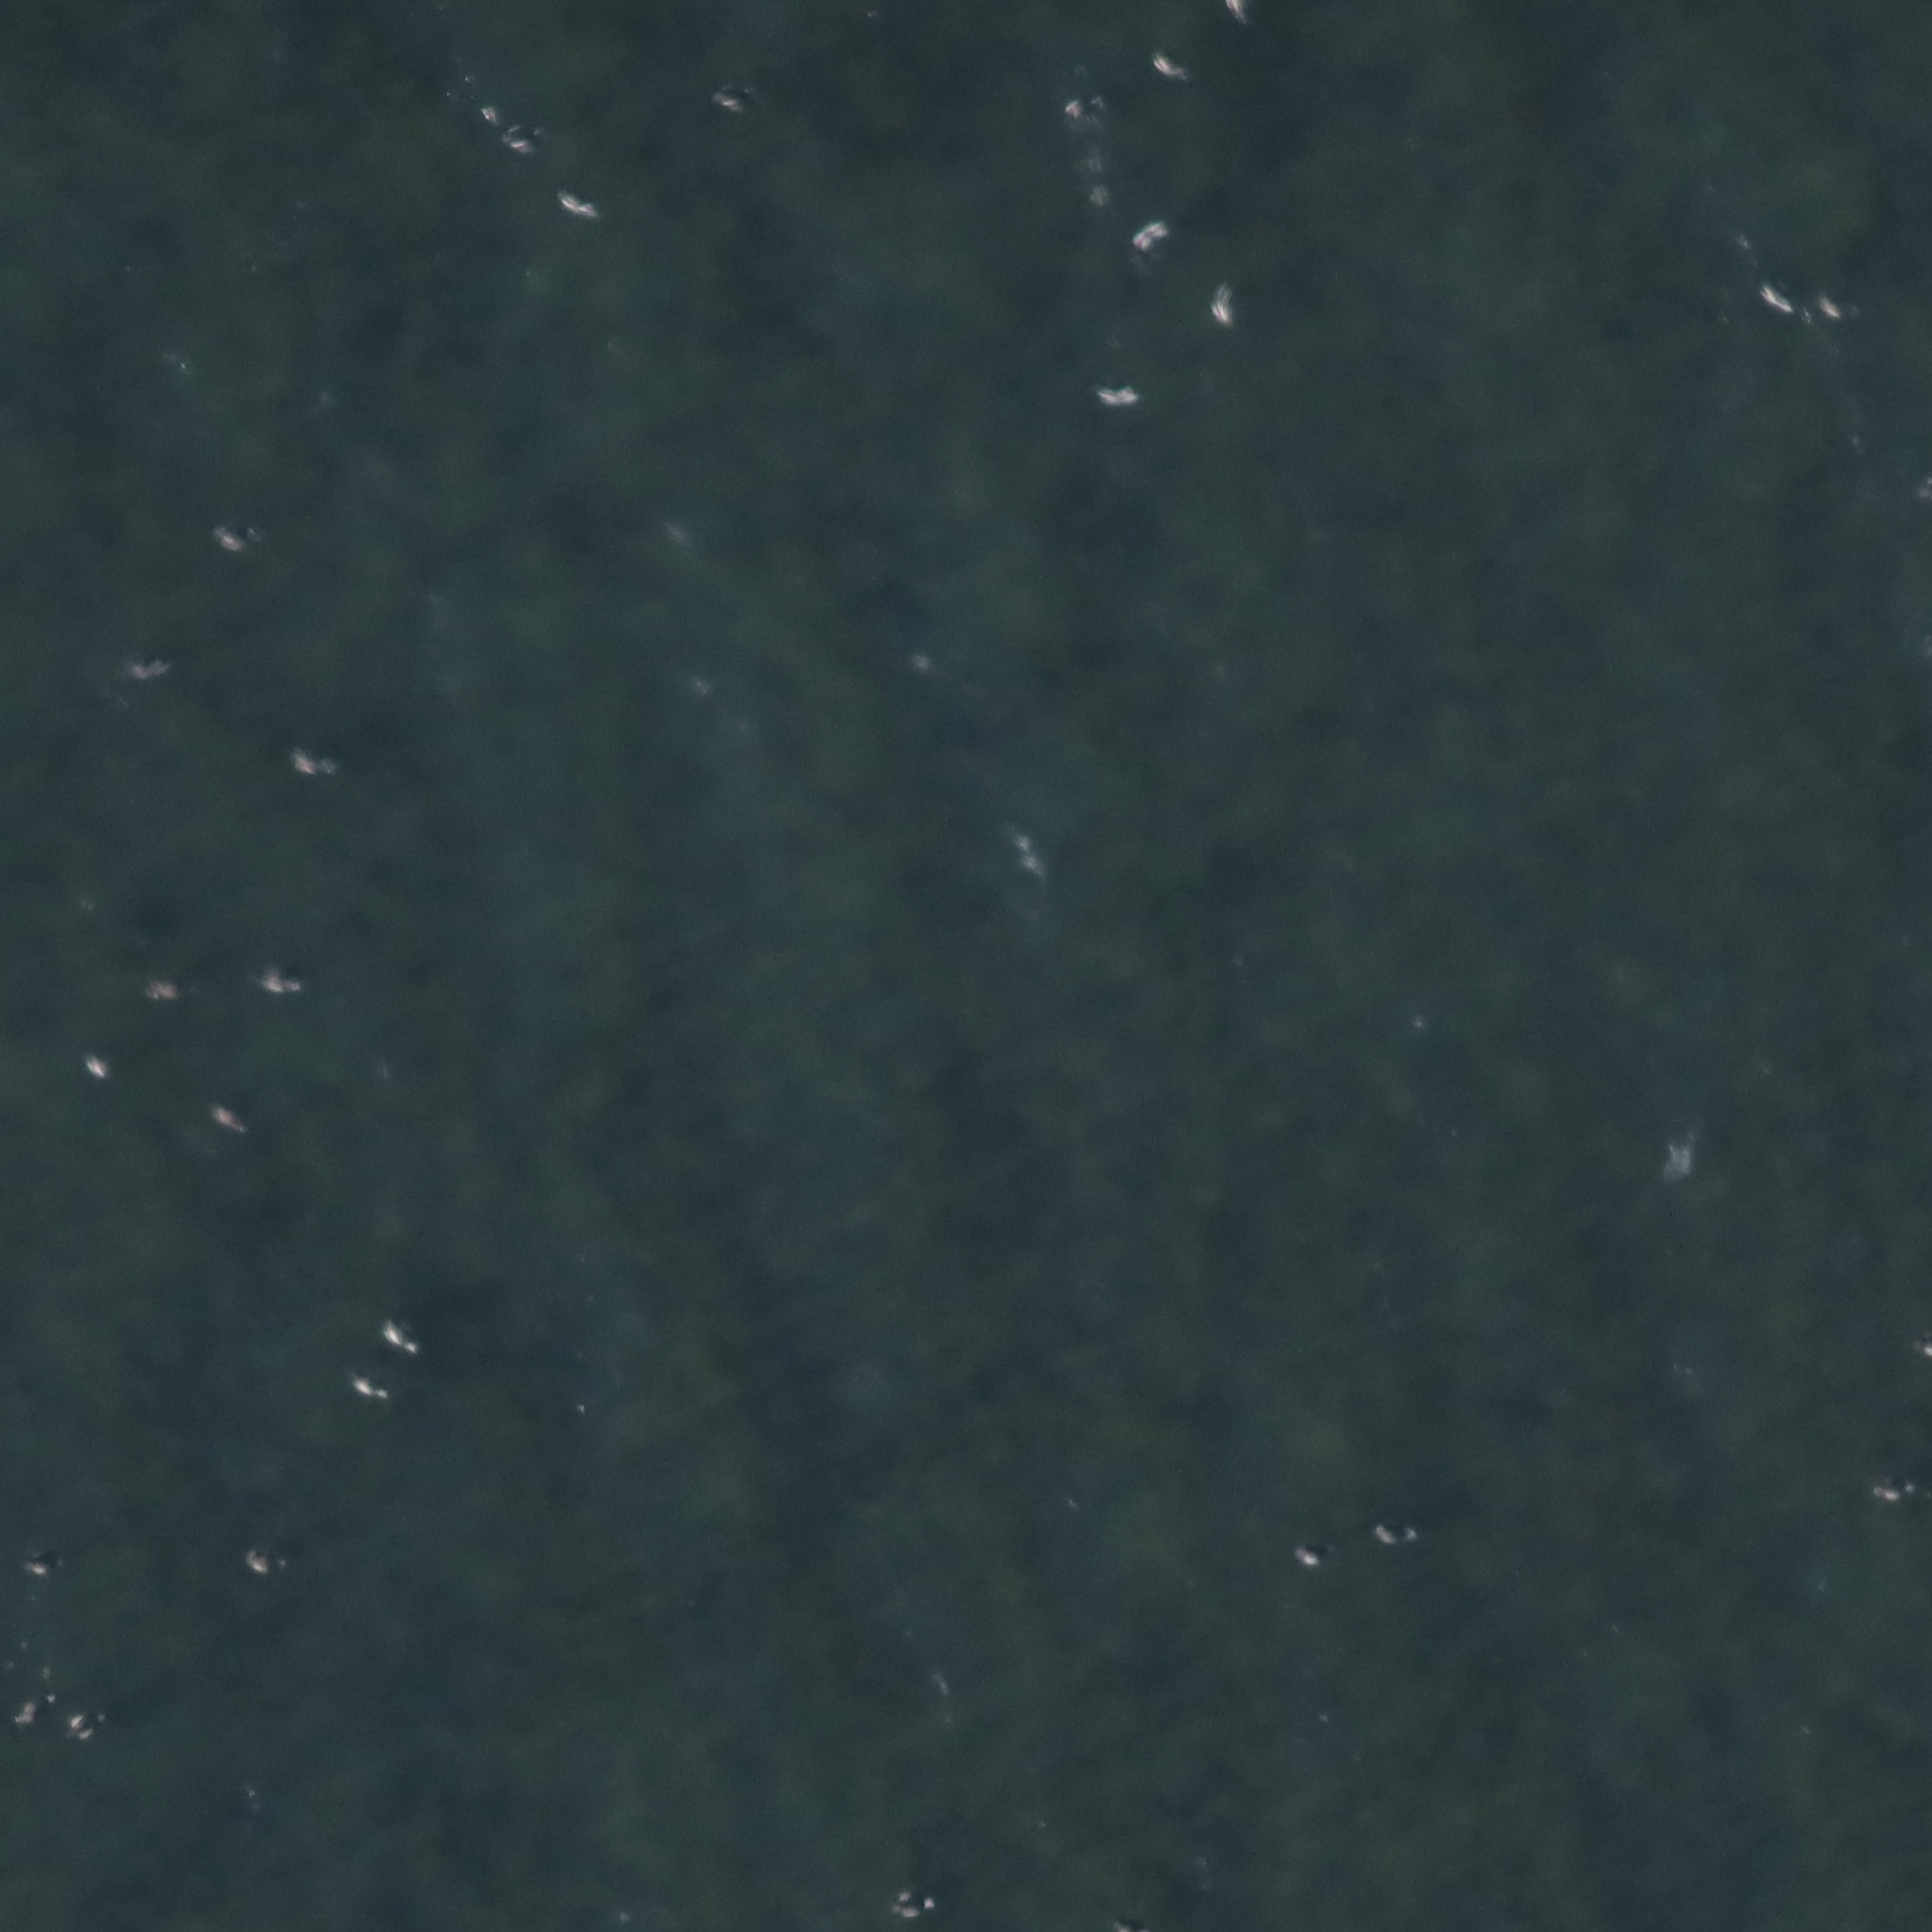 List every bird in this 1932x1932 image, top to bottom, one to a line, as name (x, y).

brant (1238, 6)
brant (1172, 64)
brant (731, 94)
brant (1086, 108)
brant (524, 132)
brant (576, 200)
brant (1157, 237)
brant (1783, 296)
brant (1230, 303)
other bird (1834, 305)
brant (1110, 388)
brant (1931, 490)
brant (236, 535)
other bird (147, 663)
brant (308, 763)
brant (280, 983)
other bird (166, 987)
other bird (102, 1065)
other bird (236, 1115)
brant (402, 1333)
brant (1929, 1347)
brant (362, 1382)
brant (1889, 1490)
brant (1395, 1536)
brant (1314, 1554)
brant (39, 1560)
brant (263, 1560)
brant (32, 1704)
brant (82, 1723)
brant (920, 1904)
brant (1130, 1922)